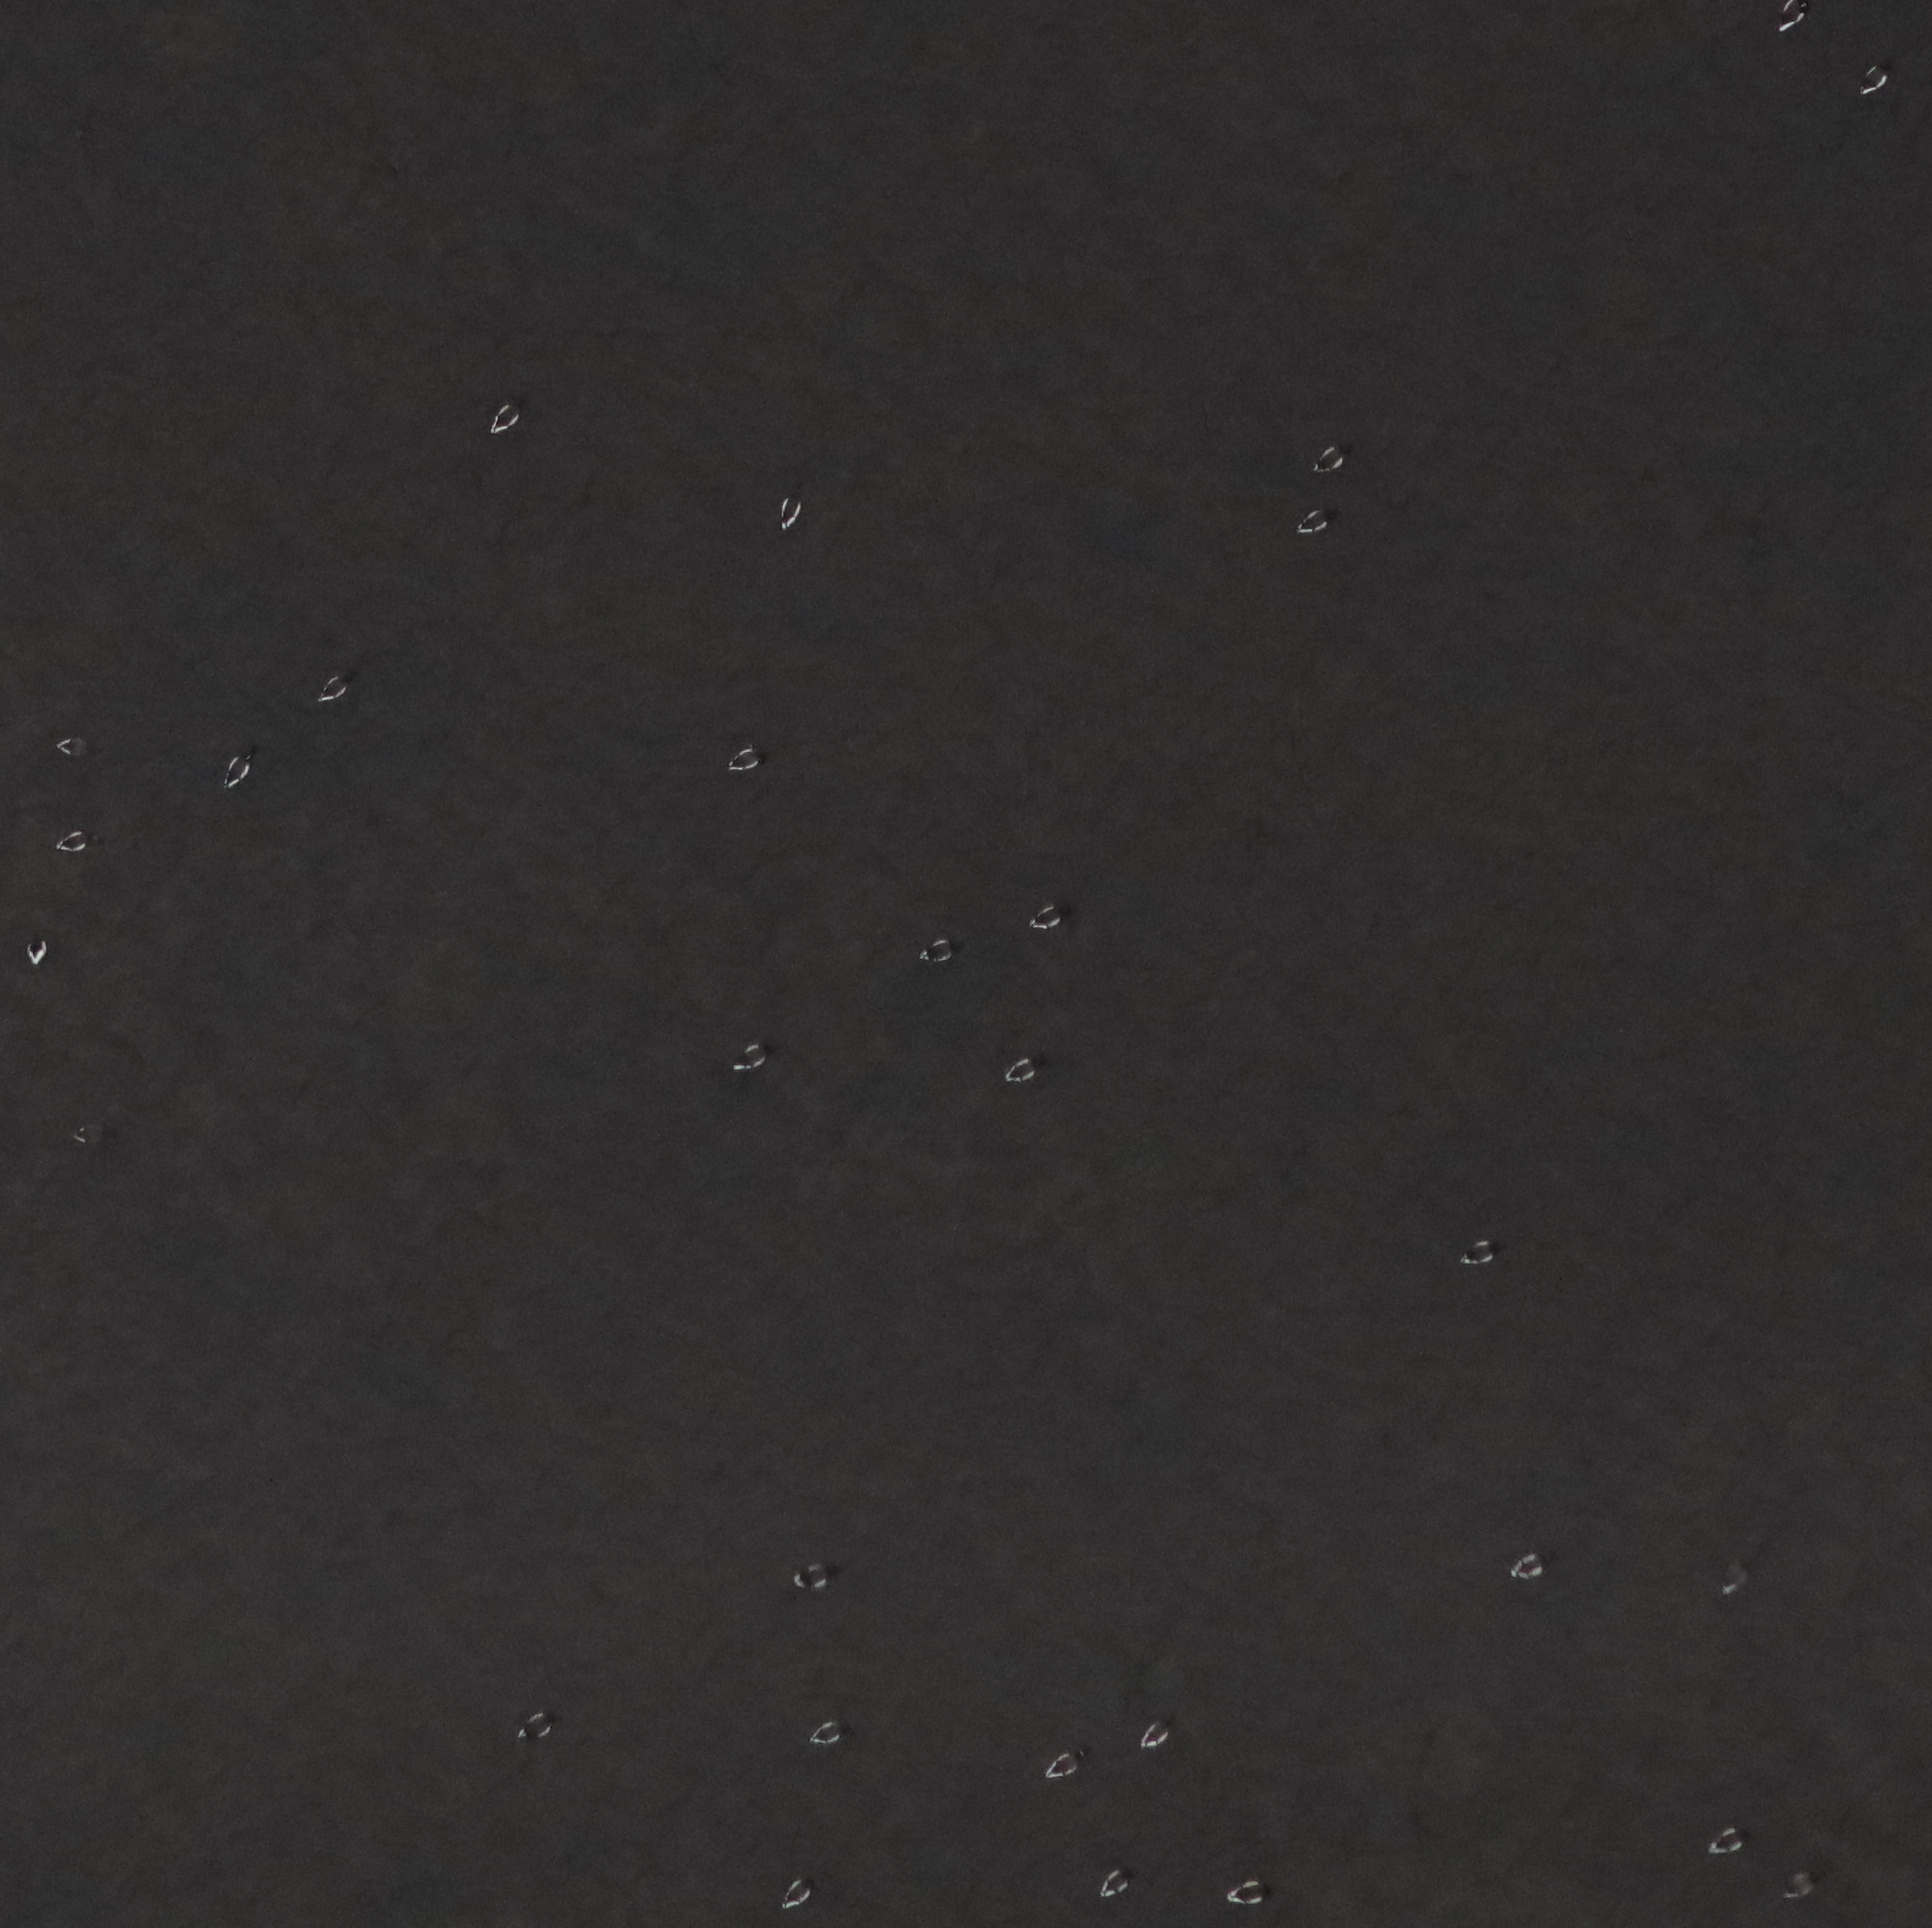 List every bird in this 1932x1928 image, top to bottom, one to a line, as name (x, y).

brant (1795, 13)
brant (1877, 81)
brant (505, 418)
brant (1331, 460)
brant (790, 512)
brant (1315, 521)
brant (336, 688)
brant (75, 745)
brant (746, 760)
brant (238, 768)
brant (75, 842)
brant (1048, 919)
brant (39, 950)
brant (940, 951)
brant (755, 1058)
brant (1023, 1071)
brant (92, 1132)
brant (1482, 1252)
brant (1530, 1567)
brant (1736, 1575)
brant (814, 1576)
brant (538, 1726)
brant (1157, 1733)
brant (828, 1734)
brant (1065, 1765)
brant (1729, 1843)
brant (1116, 1884)
brant (1800, 1885)
brant (1250, 1893)
brant (797, 1894)